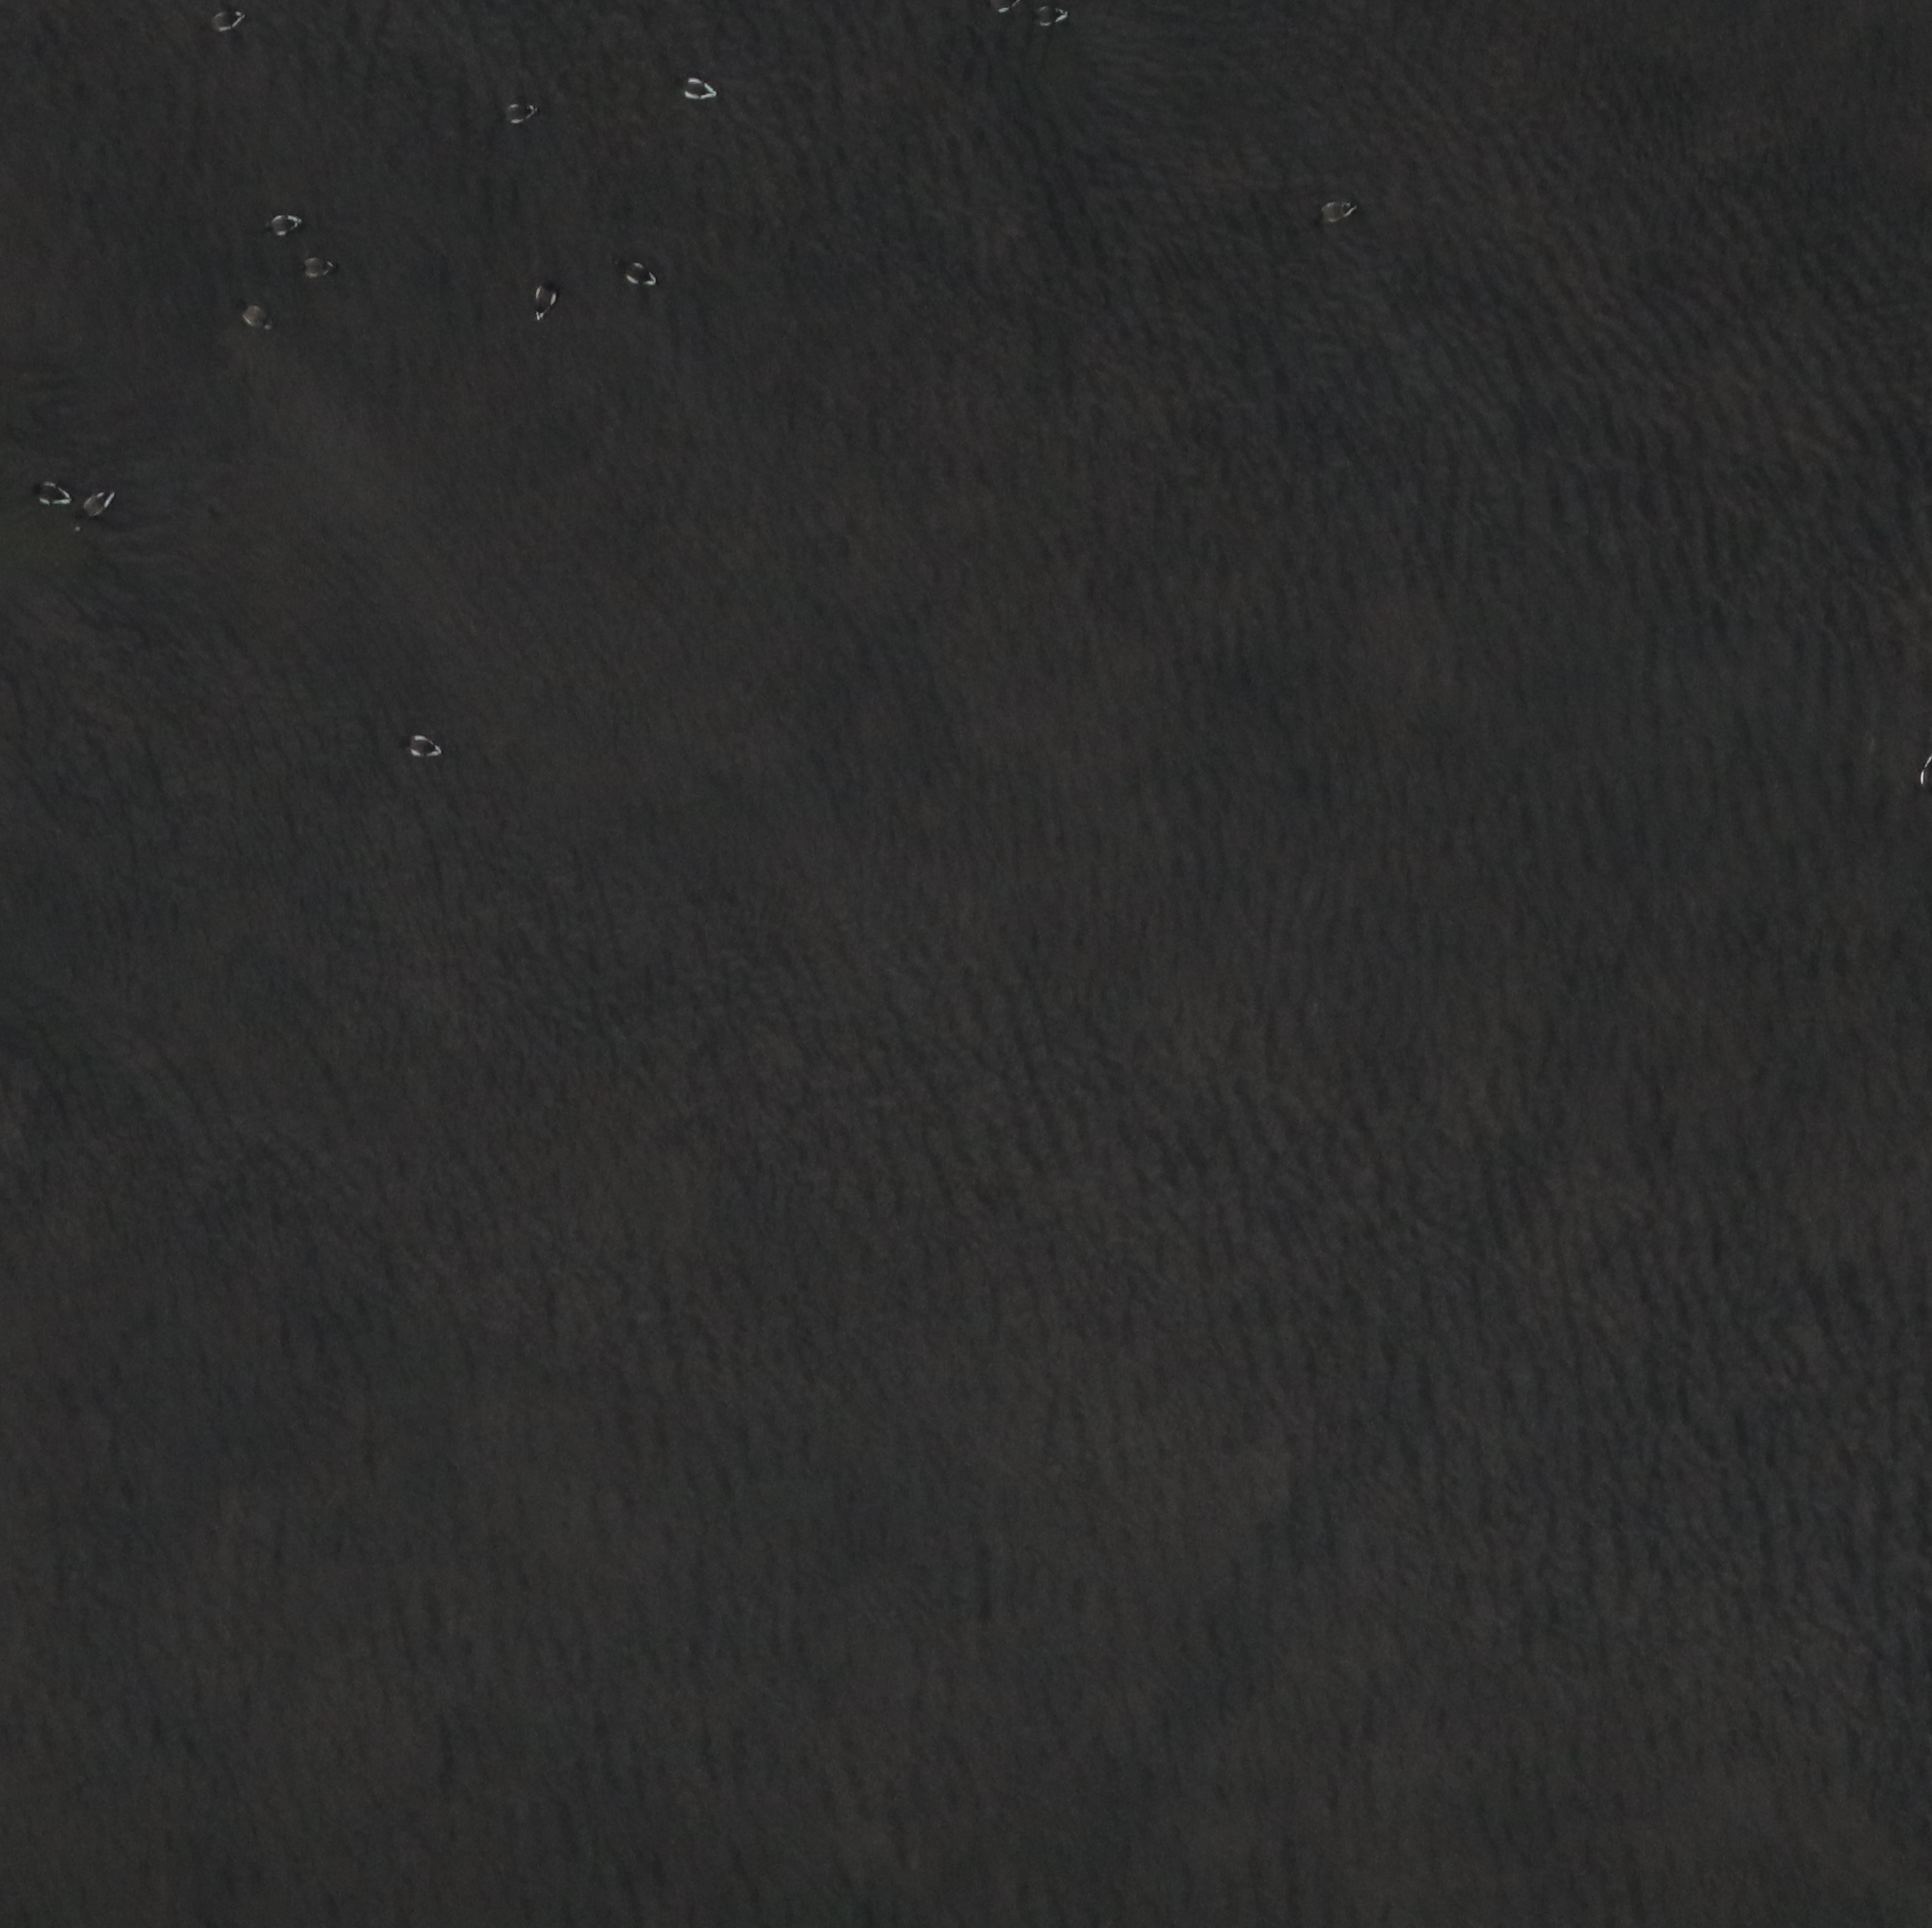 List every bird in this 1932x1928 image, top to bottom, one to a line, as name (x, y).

brant (1007, 2)
brant (1048, 15)
brant (225, 21)
brant (698, 89)
brant (518, 112)
brant (1335, 209)
brant (282, 226)
brant (315, 267)
brant (639, 274)
brant (545, 299)
brant (255, 313)
brant (50, 492)
brant (97, 505)
brant (420, 747)